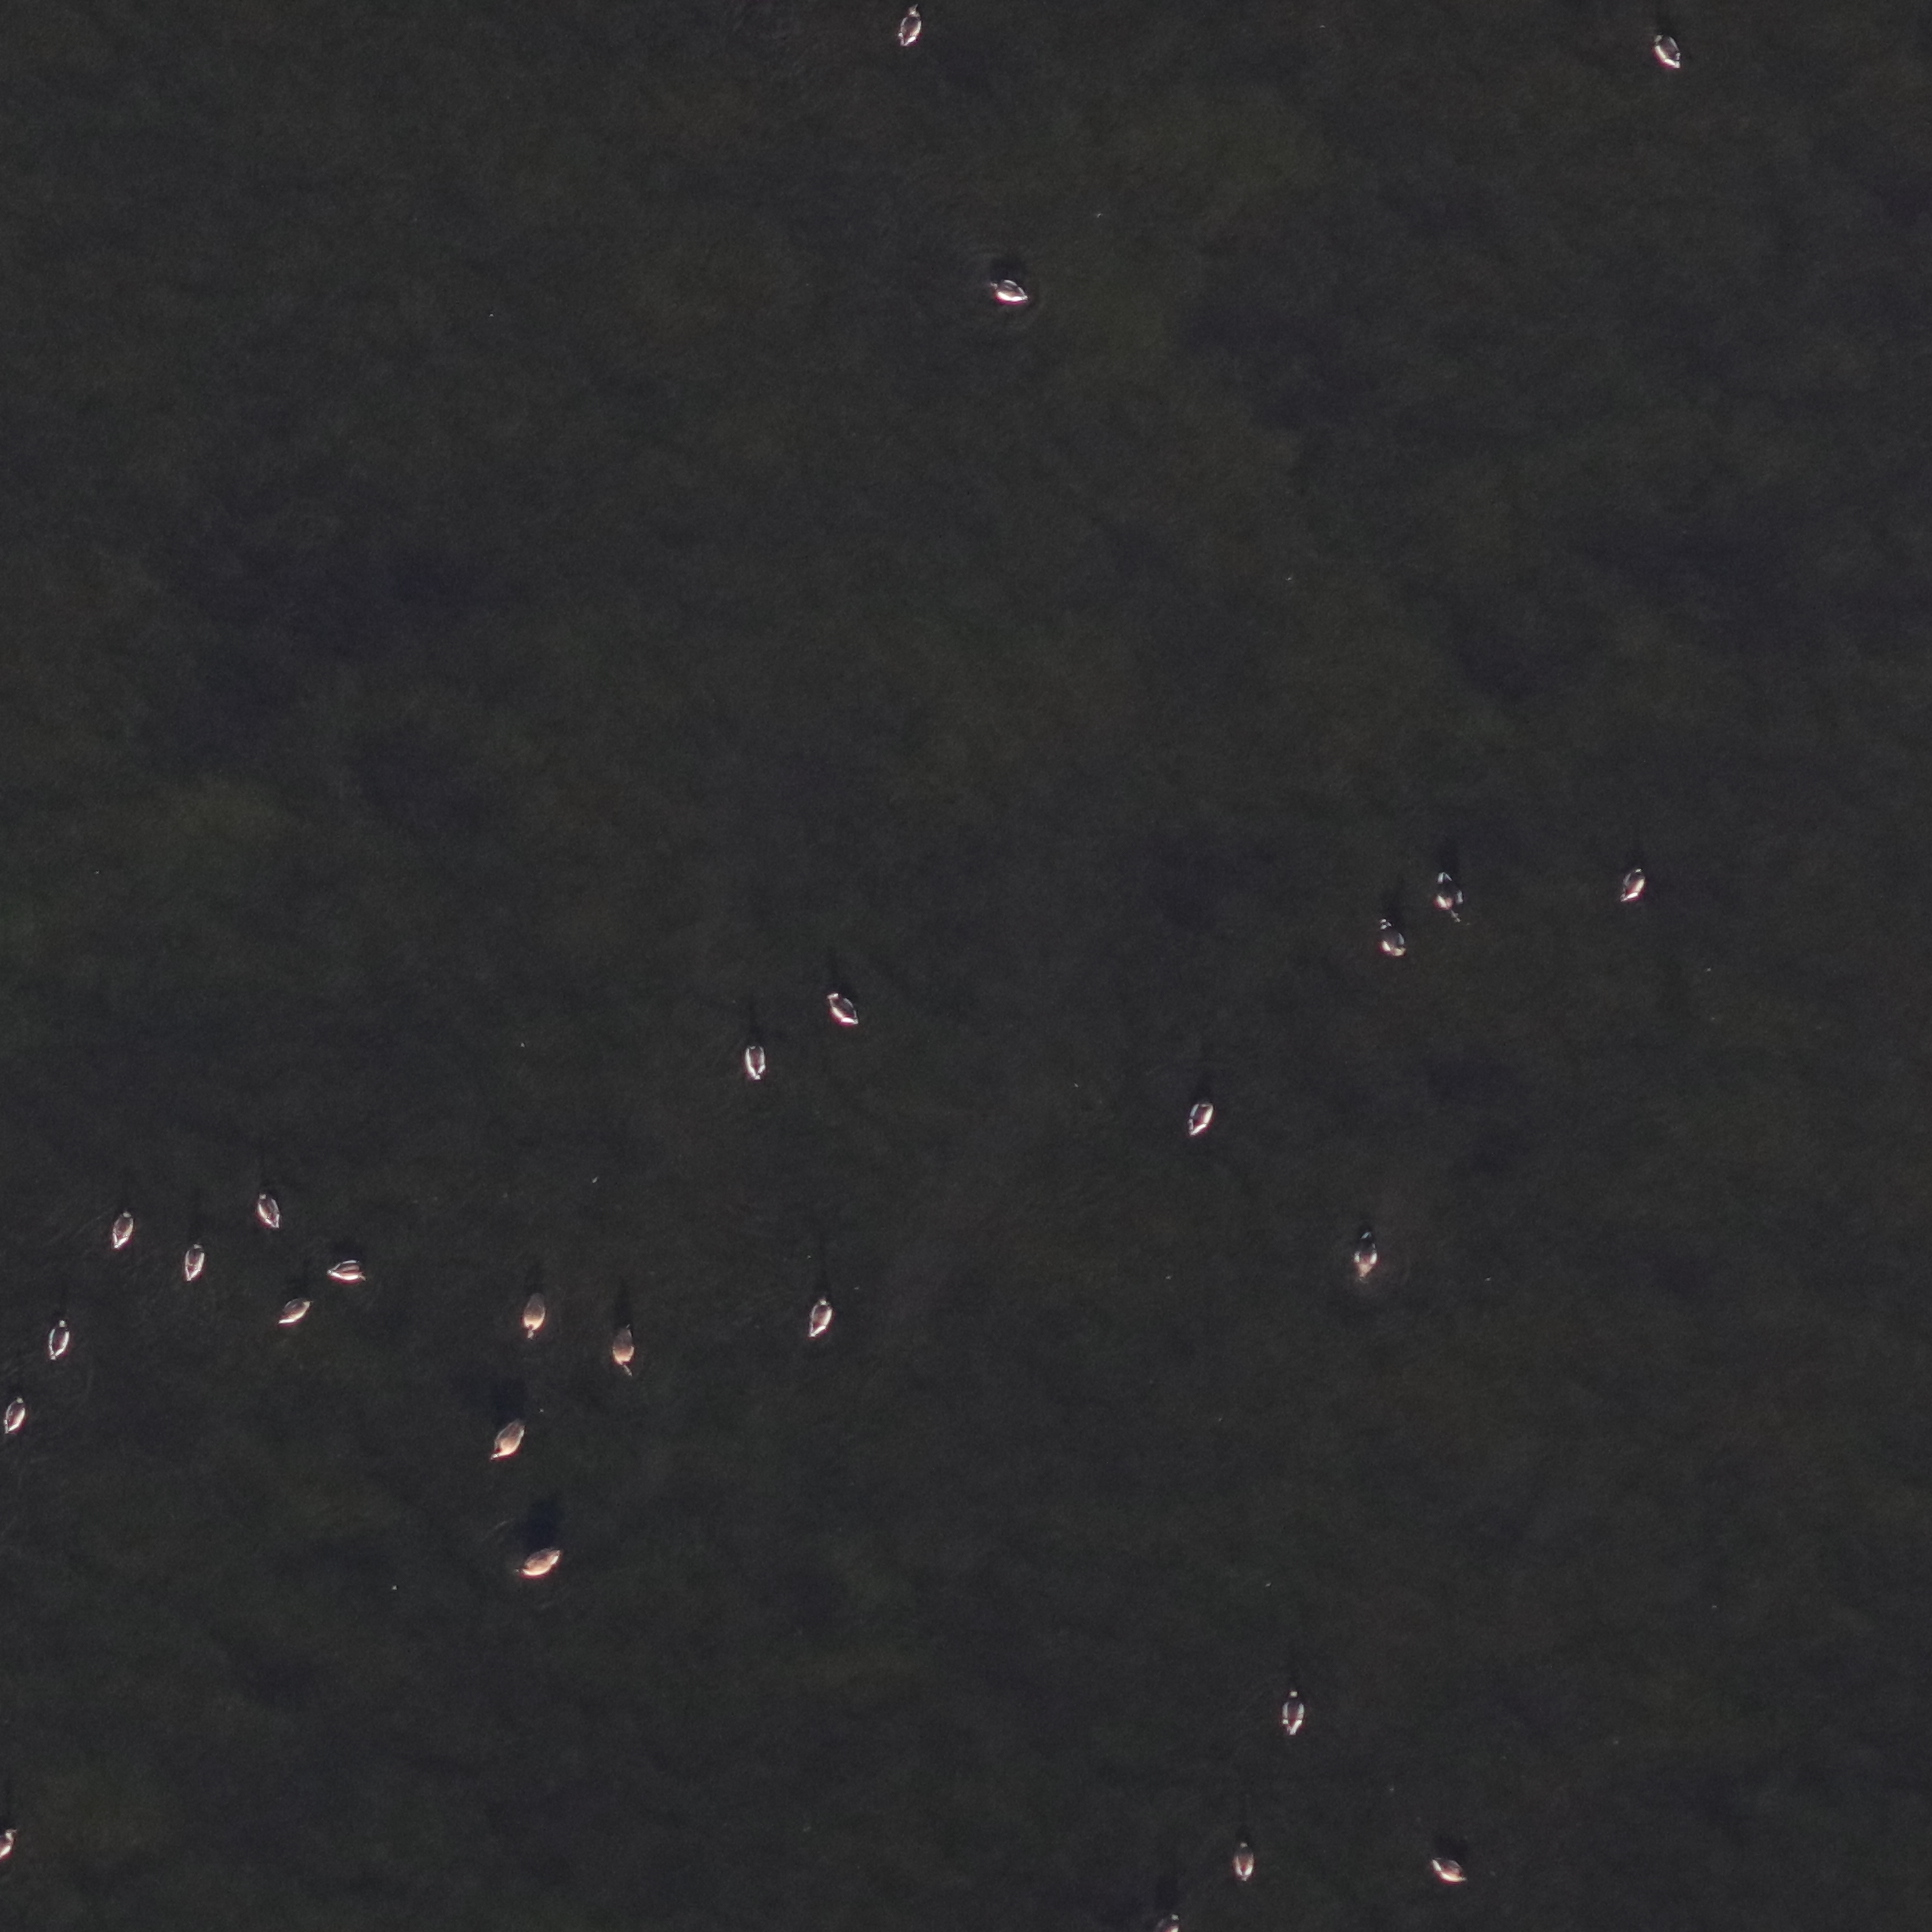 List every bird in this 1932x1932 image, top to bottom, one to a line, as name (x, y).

brant (908, 25)
brant (1667, 49)
brant (1009, 290)
brant (1633, 885)
brant (1450, 896)
brant (1394, 940)
brant (843, 1009)
brant (755, 1059)
brant (1201, 1116)
brant (269, 1209)
brant (122, 1229)
brant (1367, 1255)
brant (195, 1260)
brant (348, 1269)
brant (295, 1311)
Canada goose (534, 1313)
brant (820, 1317)
brant (59, 1339)
Canada goose (626, 1350)
brant (13, 1414)
Canada goose (507, 1436)
Canada goose (537, 1562)
brant (1293, 1711)
brant (1245, 1858)
brant (1450, 1869)
brant (1168, 1926)